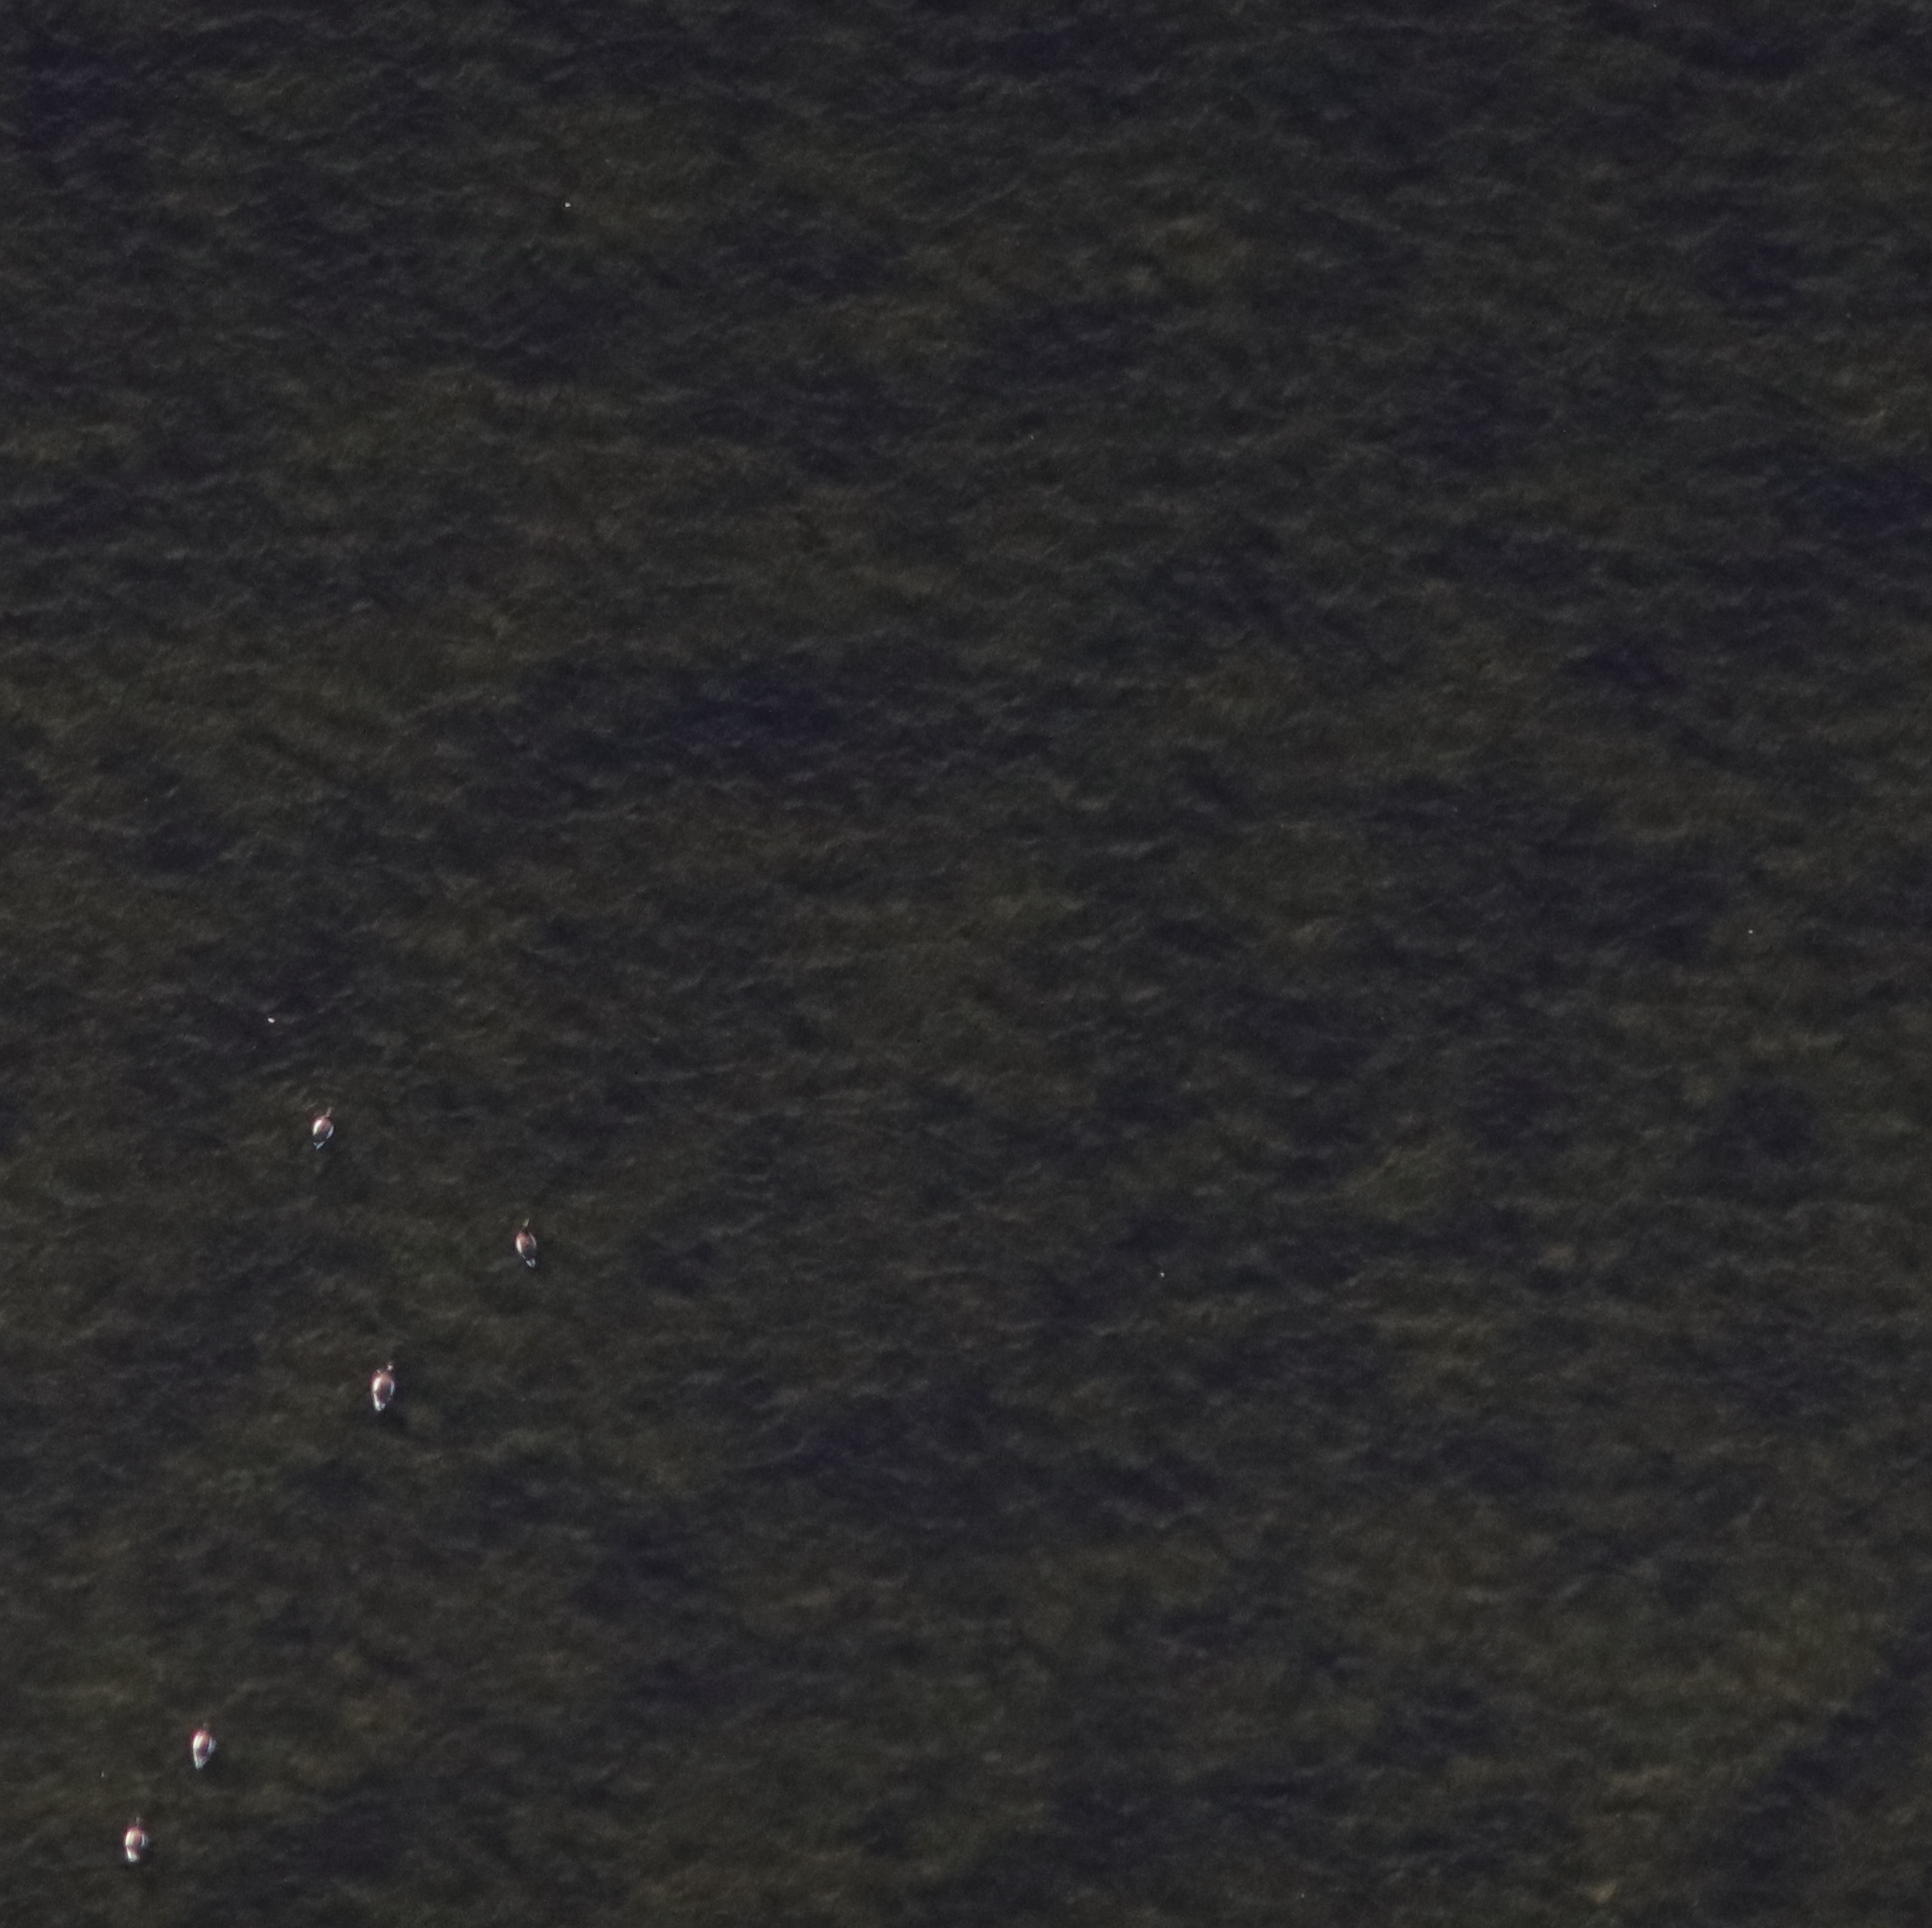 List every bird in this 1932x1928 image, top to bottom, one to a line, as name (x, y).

brant (321, 1128)
brant (526, 1241)
brant (383, 1388)
brant (202, 1745)
brant (135, 1842)